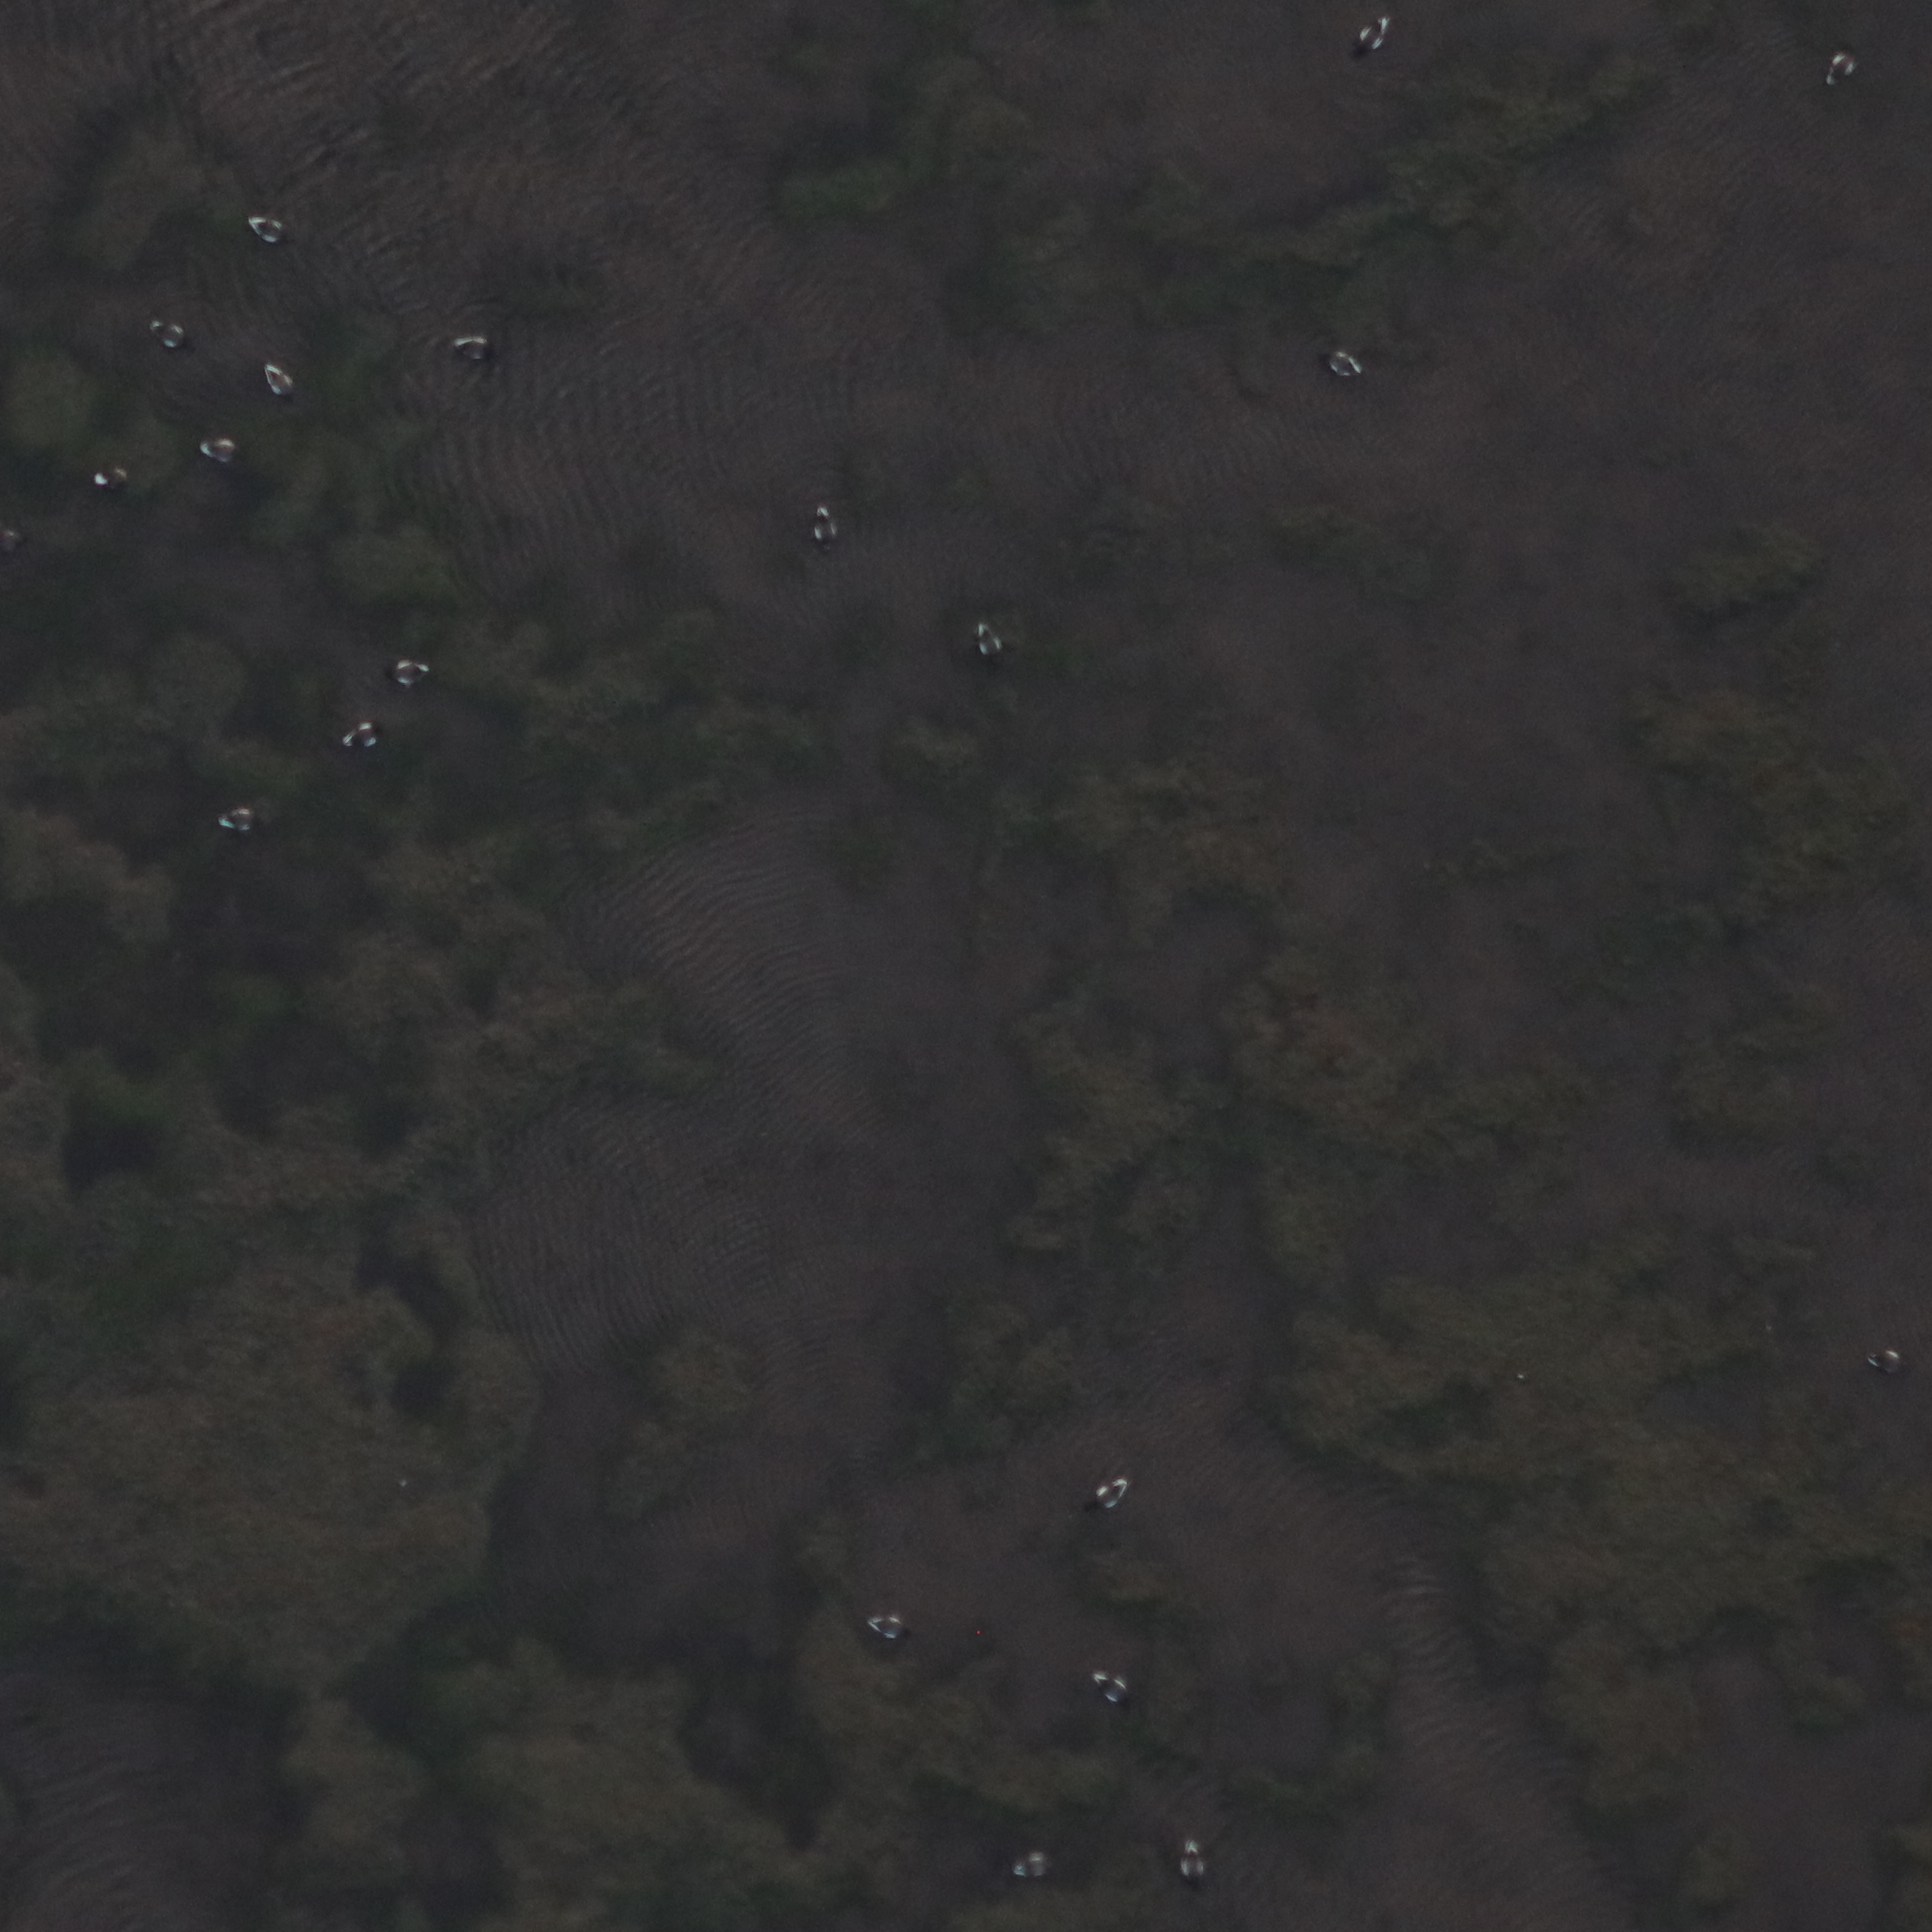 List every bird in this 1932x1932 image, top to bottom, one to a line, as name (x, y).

brant (1373, 35)
brant (1841, 66)
brant (269, 229)
brant (173, 334)
brant (474, 348)
brant (1342, 363)
brant (280, 382)
brant (221, 449)
brant (108, 479)
brant (823, 527)
brant (5, 539)
brant (991, 631)
brant (408, 673)
brant (365, 735)
brant (240, 819)
brant (1887, 1359)
brant (1109, 1496)
brant (890, 1627)
brant (1112, 1690)
brant (1033, 1865)
brant (1194, 1865)